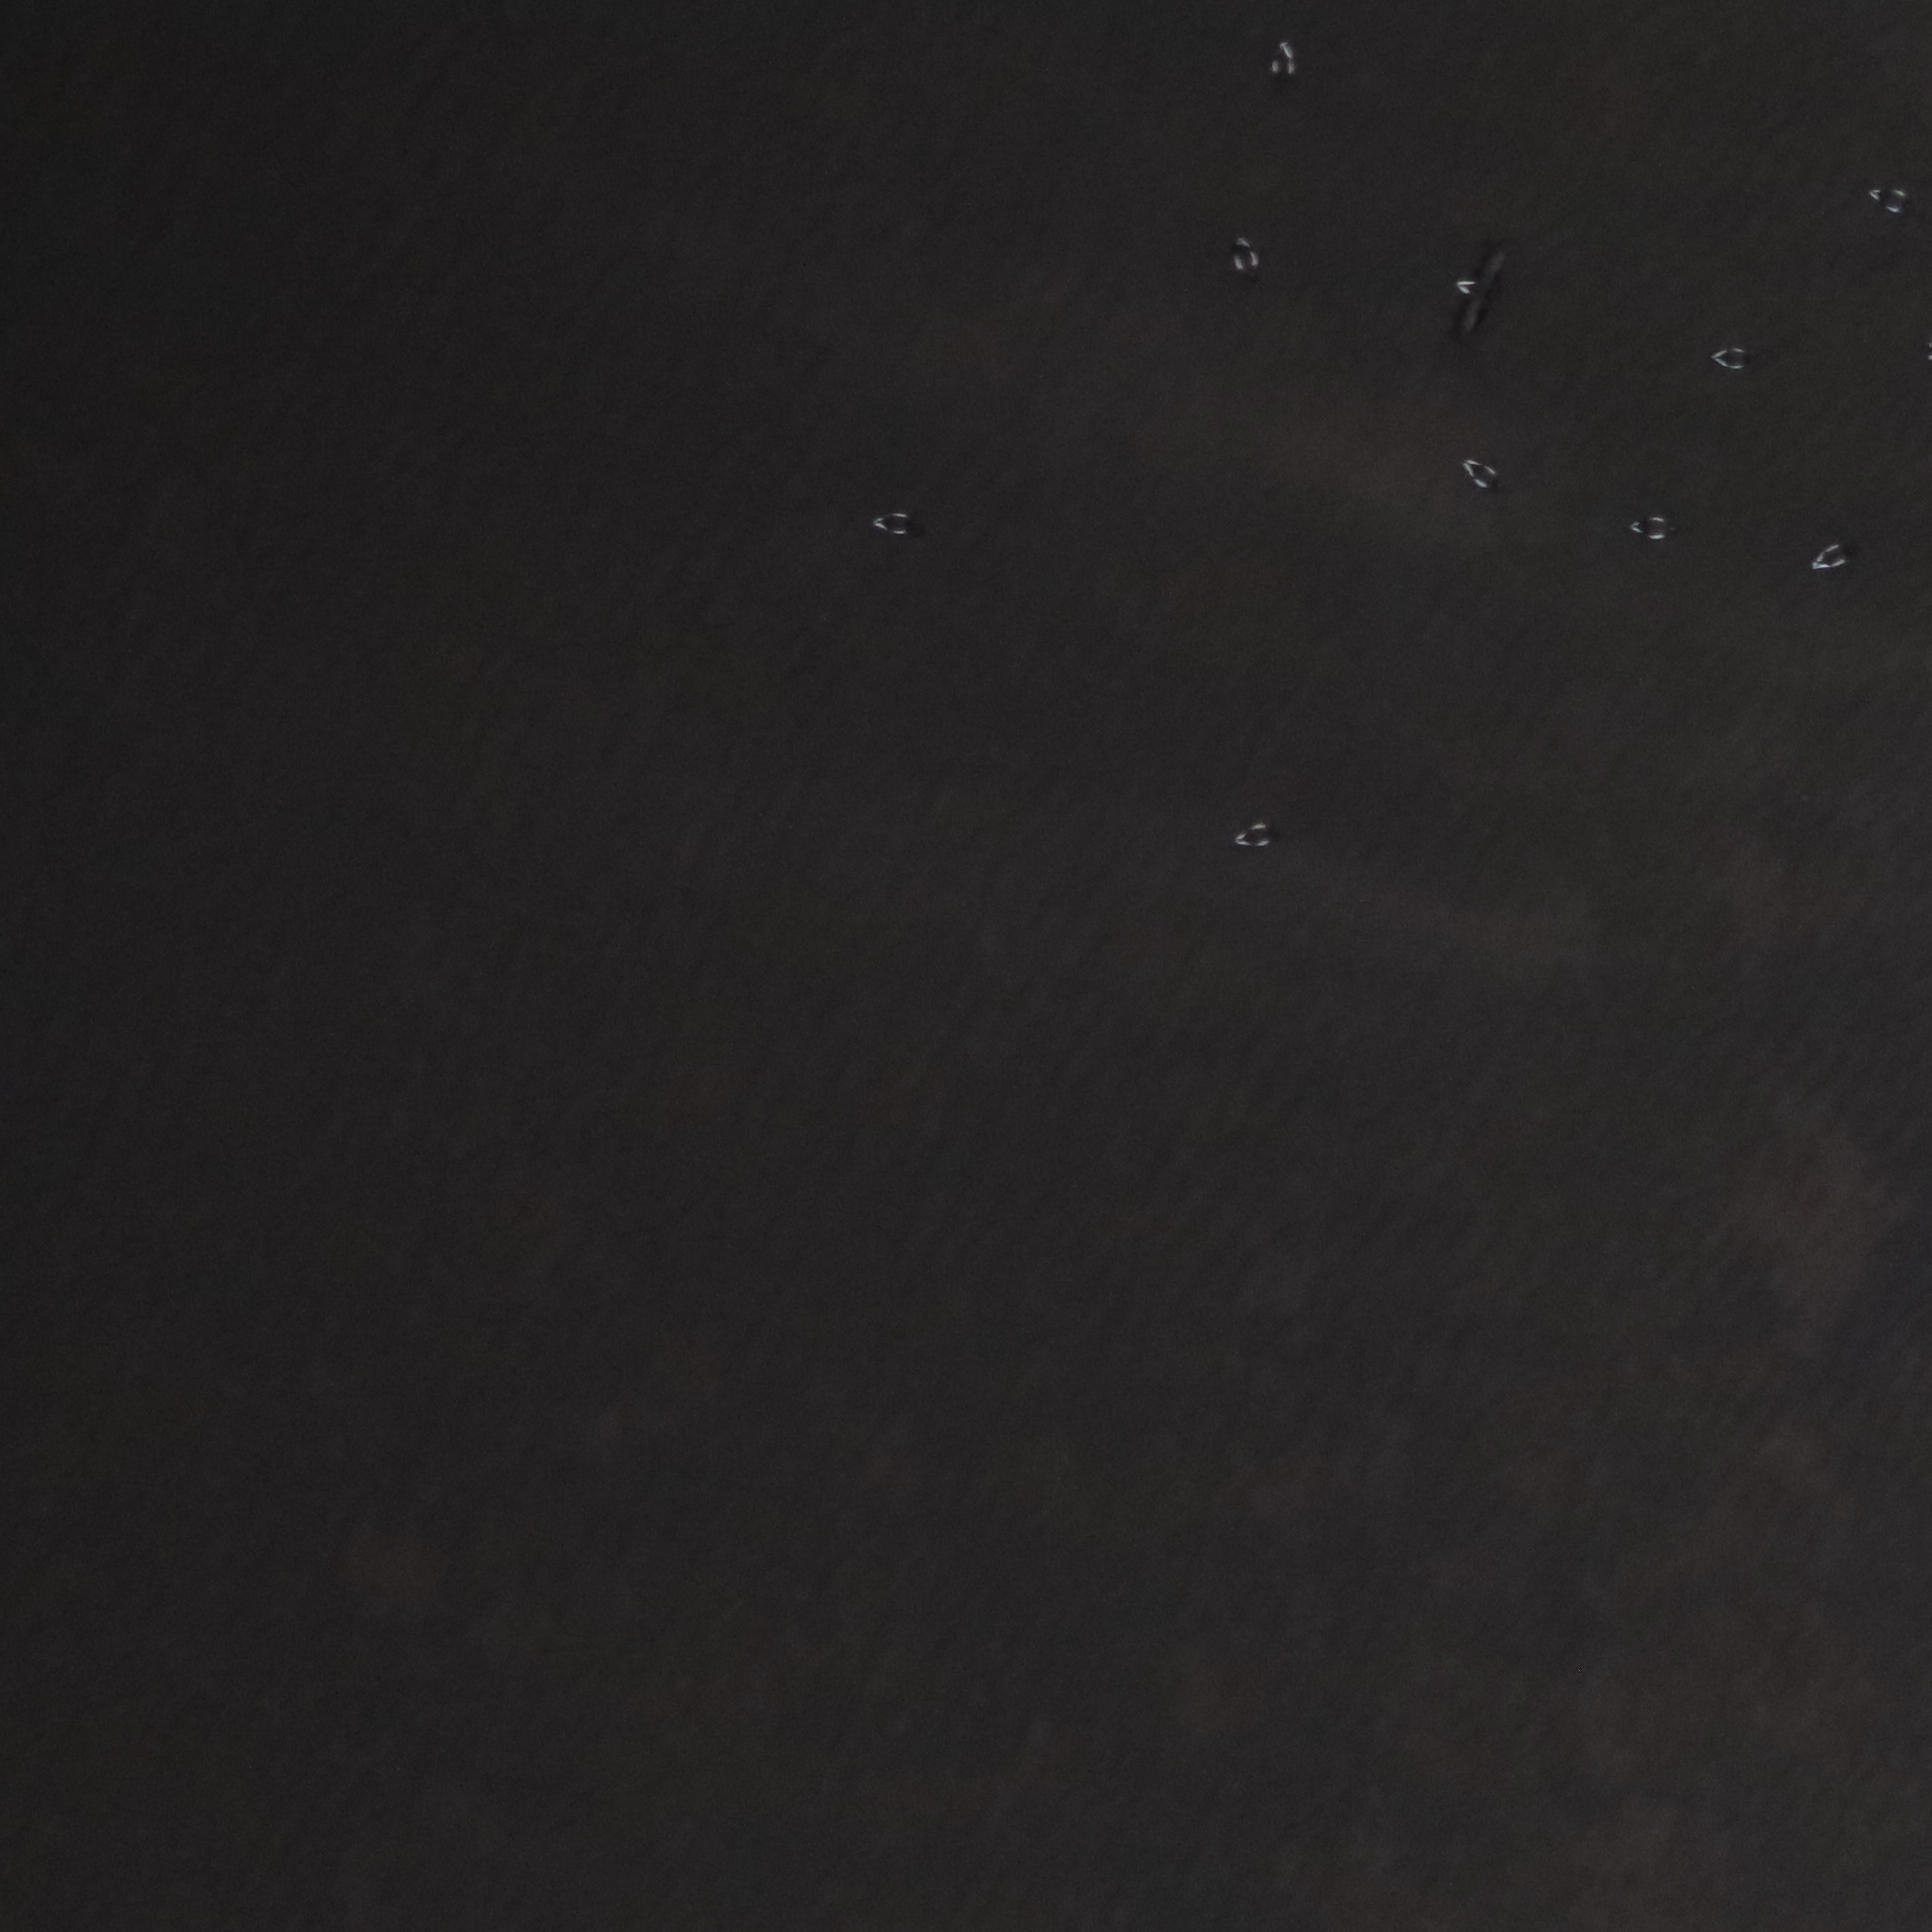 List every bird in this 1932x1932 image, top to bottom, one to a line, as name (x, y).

brant (1277, 62)
brant (1892, 200)
brant (1246, 257)
brant (1478, 290)
brant (1735, 360)
brant (1484, 475)
brant (896, 524)
brant (1655, 530)
brant (1833, 559)
brant (1255, 837)